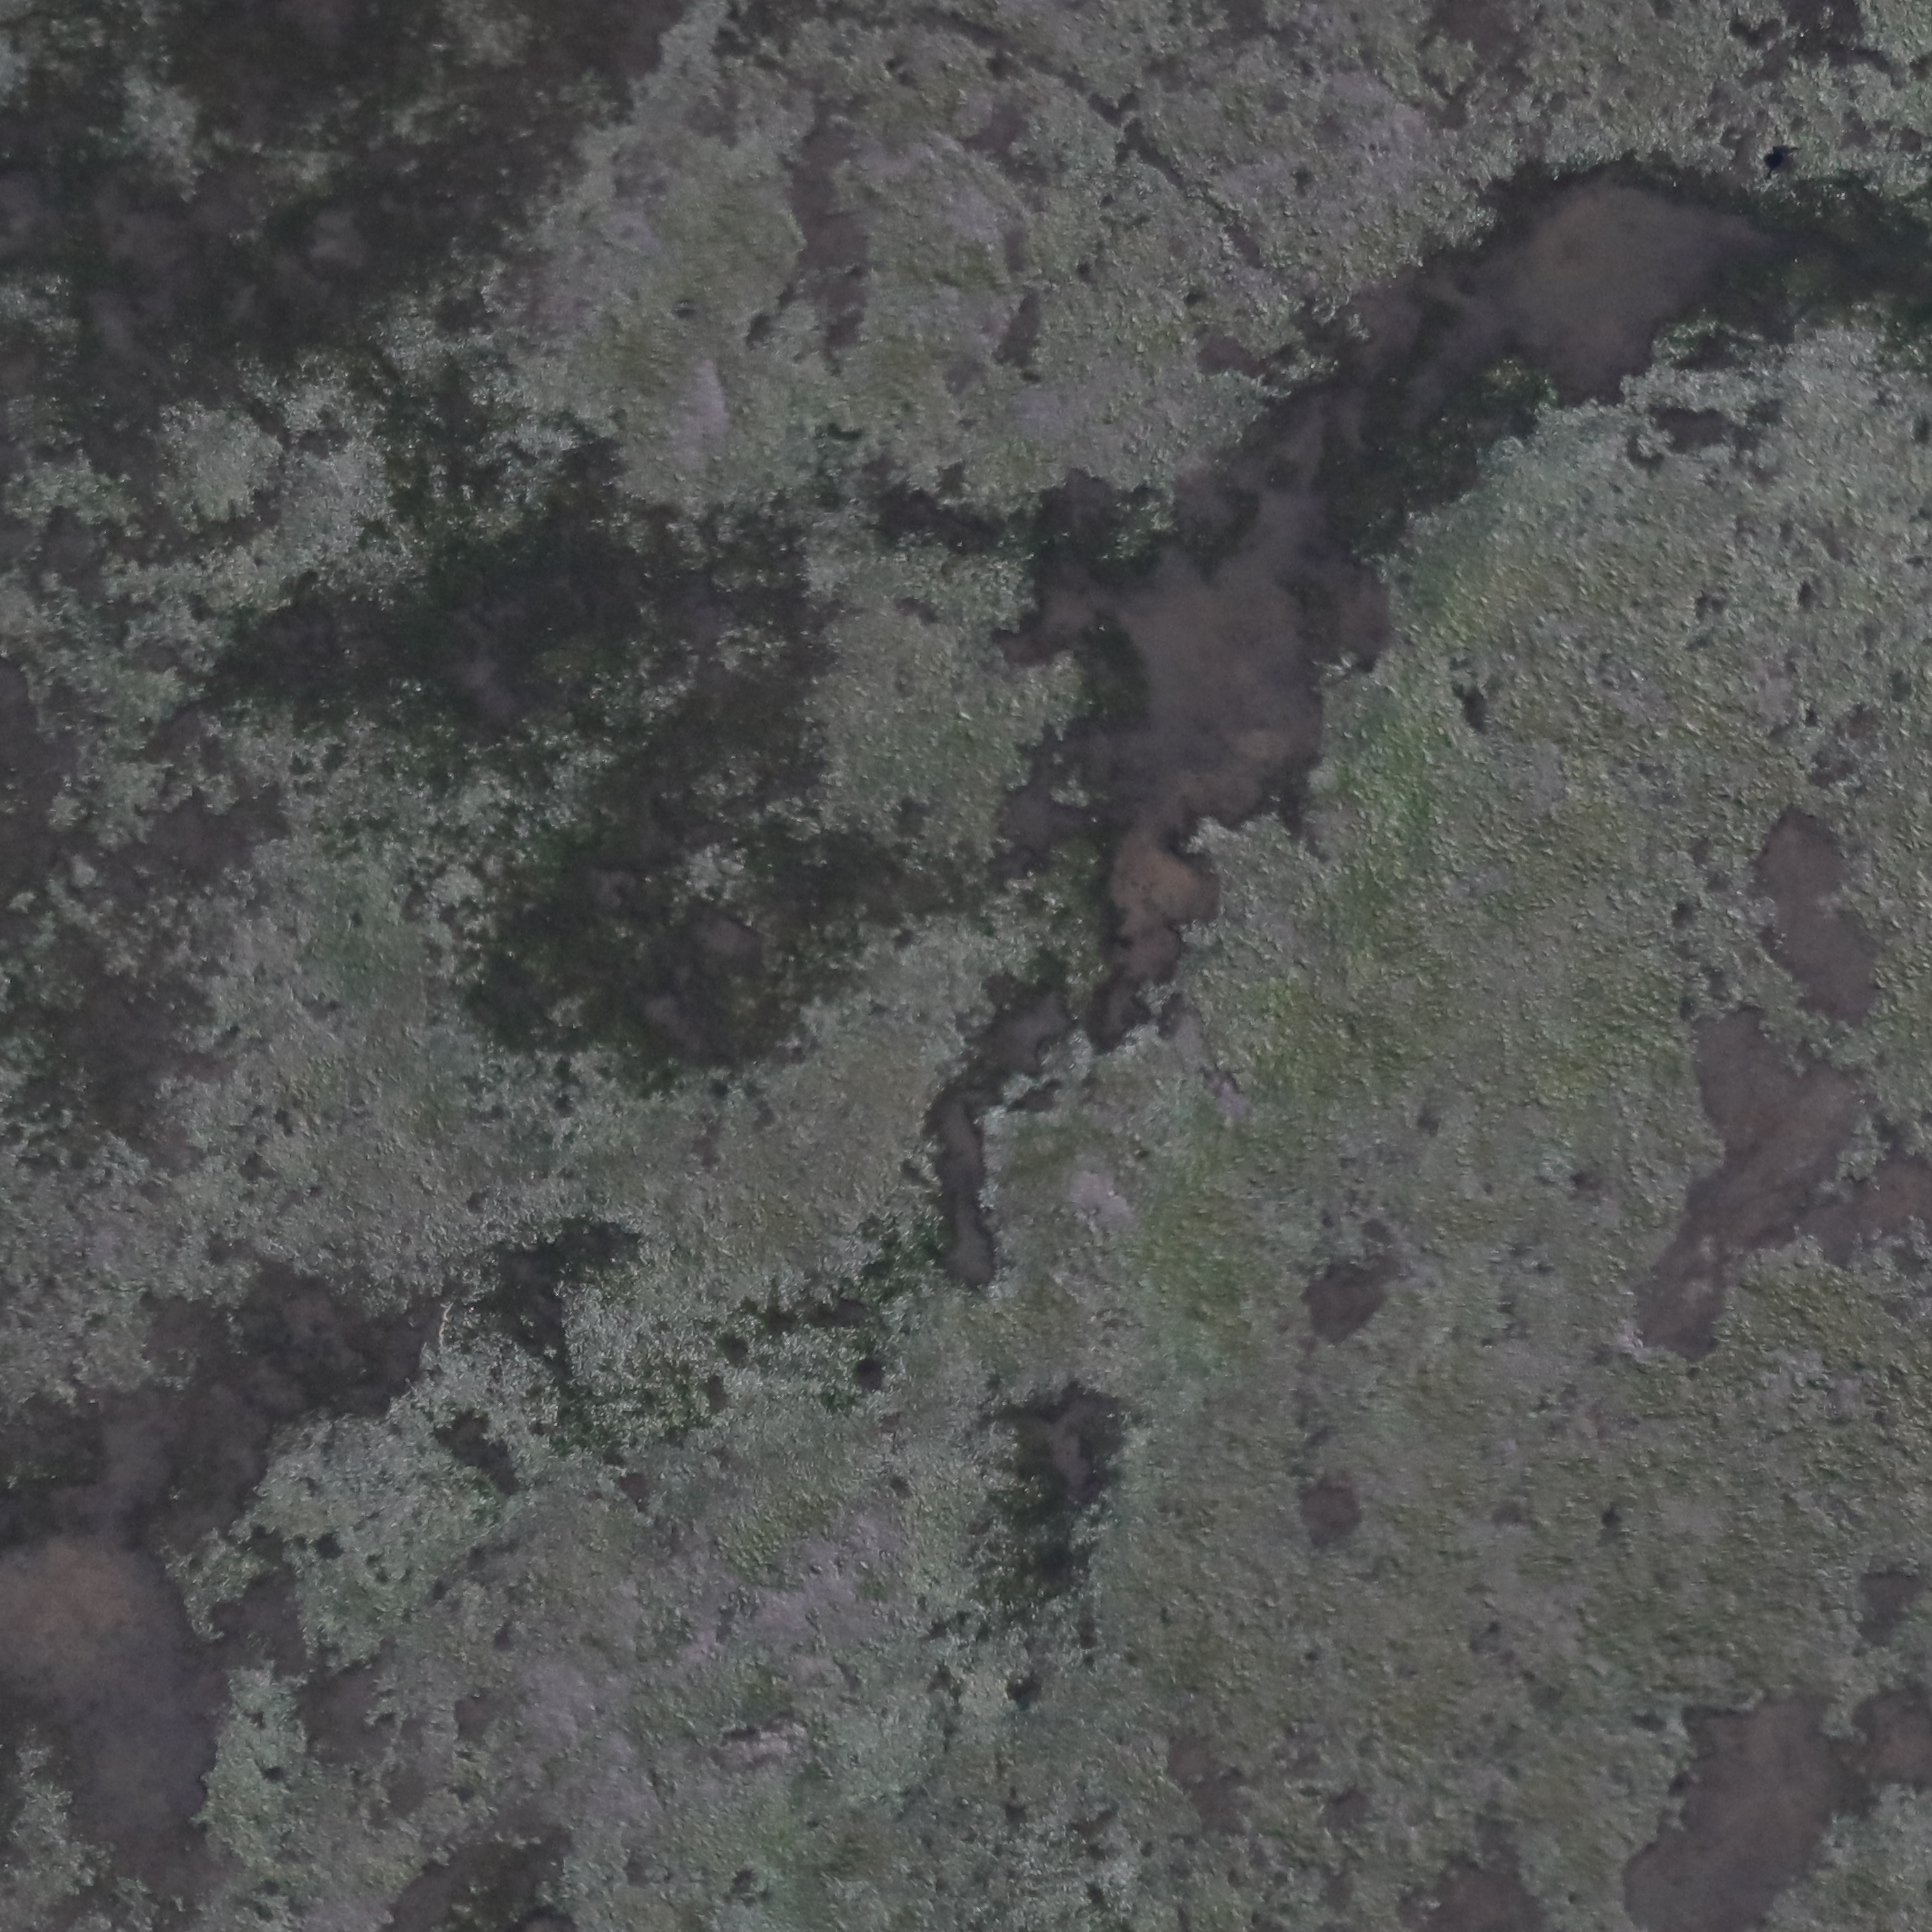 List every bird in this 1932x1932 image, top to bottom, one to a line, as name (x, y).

Canada goose (1783, 150)